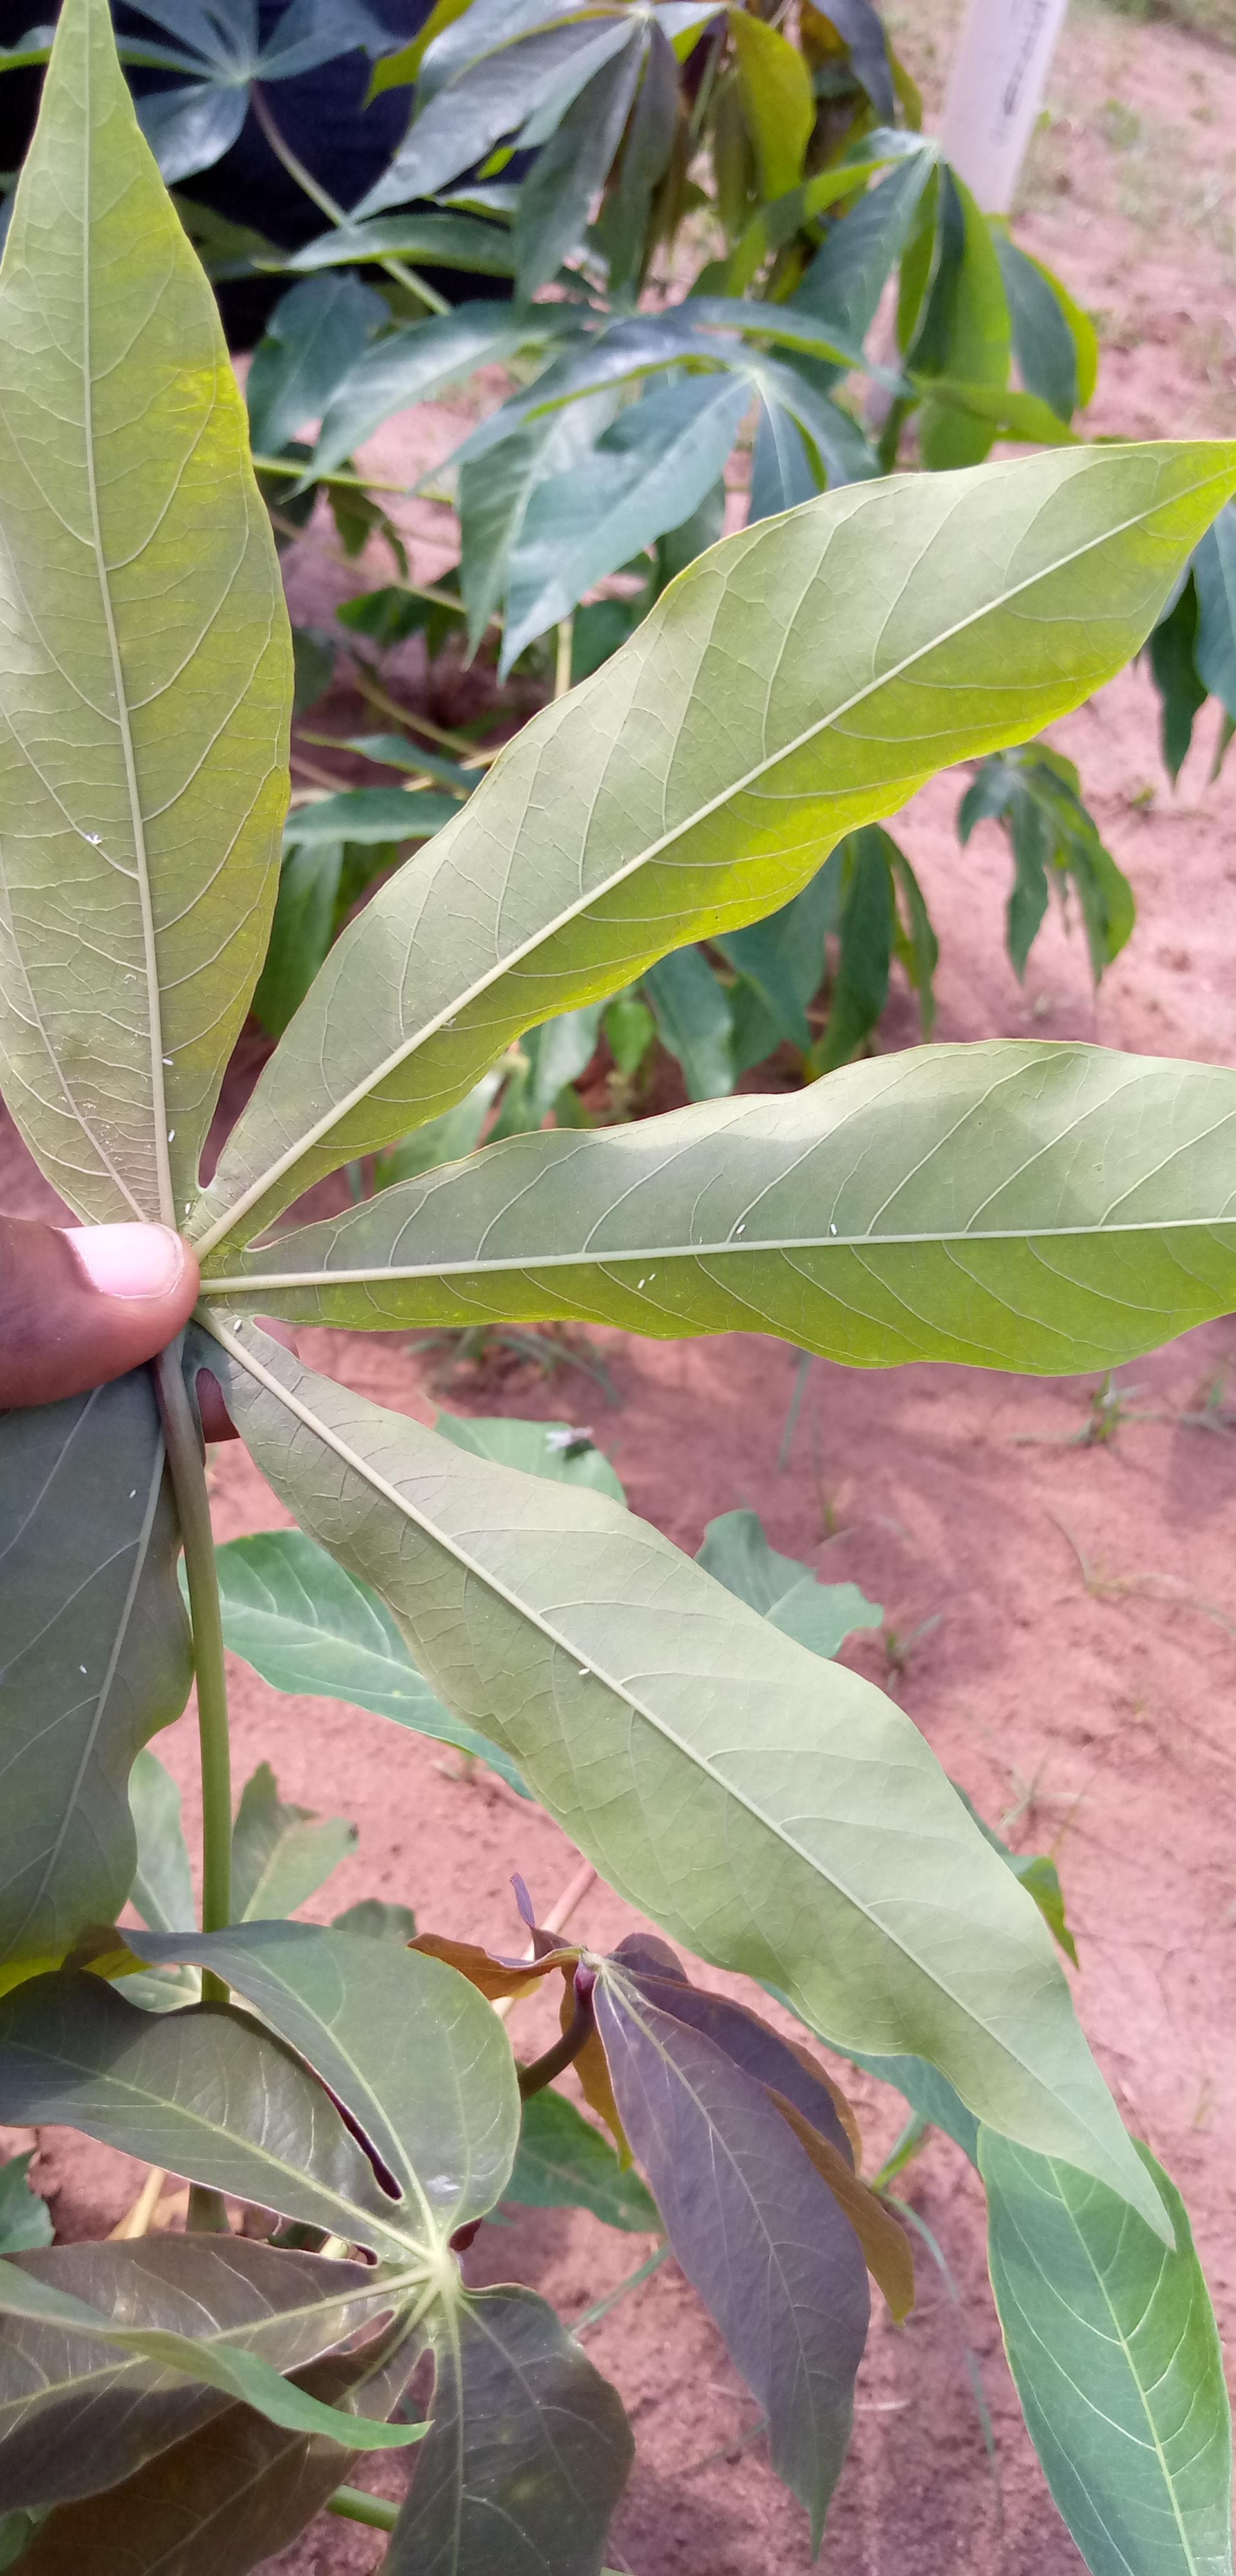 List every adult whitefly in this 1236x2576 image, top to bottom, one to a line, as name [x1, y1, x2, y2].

whitefly [78, 823, 108, 860]
whitefly [154, 1046, 183, 1077]
whitefly [162, 1116, 183, 1154]
whitefly [174, 1197, 198, 1224]
whitefly [730, 1206, 752, 1247]
whitefly [818, 1211, 841, 1238]
whitefly [642, 1260, 671, 1290]
whitefly [623, 1265, 644, 1306]
whitefly [226, 1311, 247, 1343]
whitefly [110, 1481, 144, 1508]
whitefly [70, 1654, 104, 1689]
whitefly [568, 1658, 612, 1696]